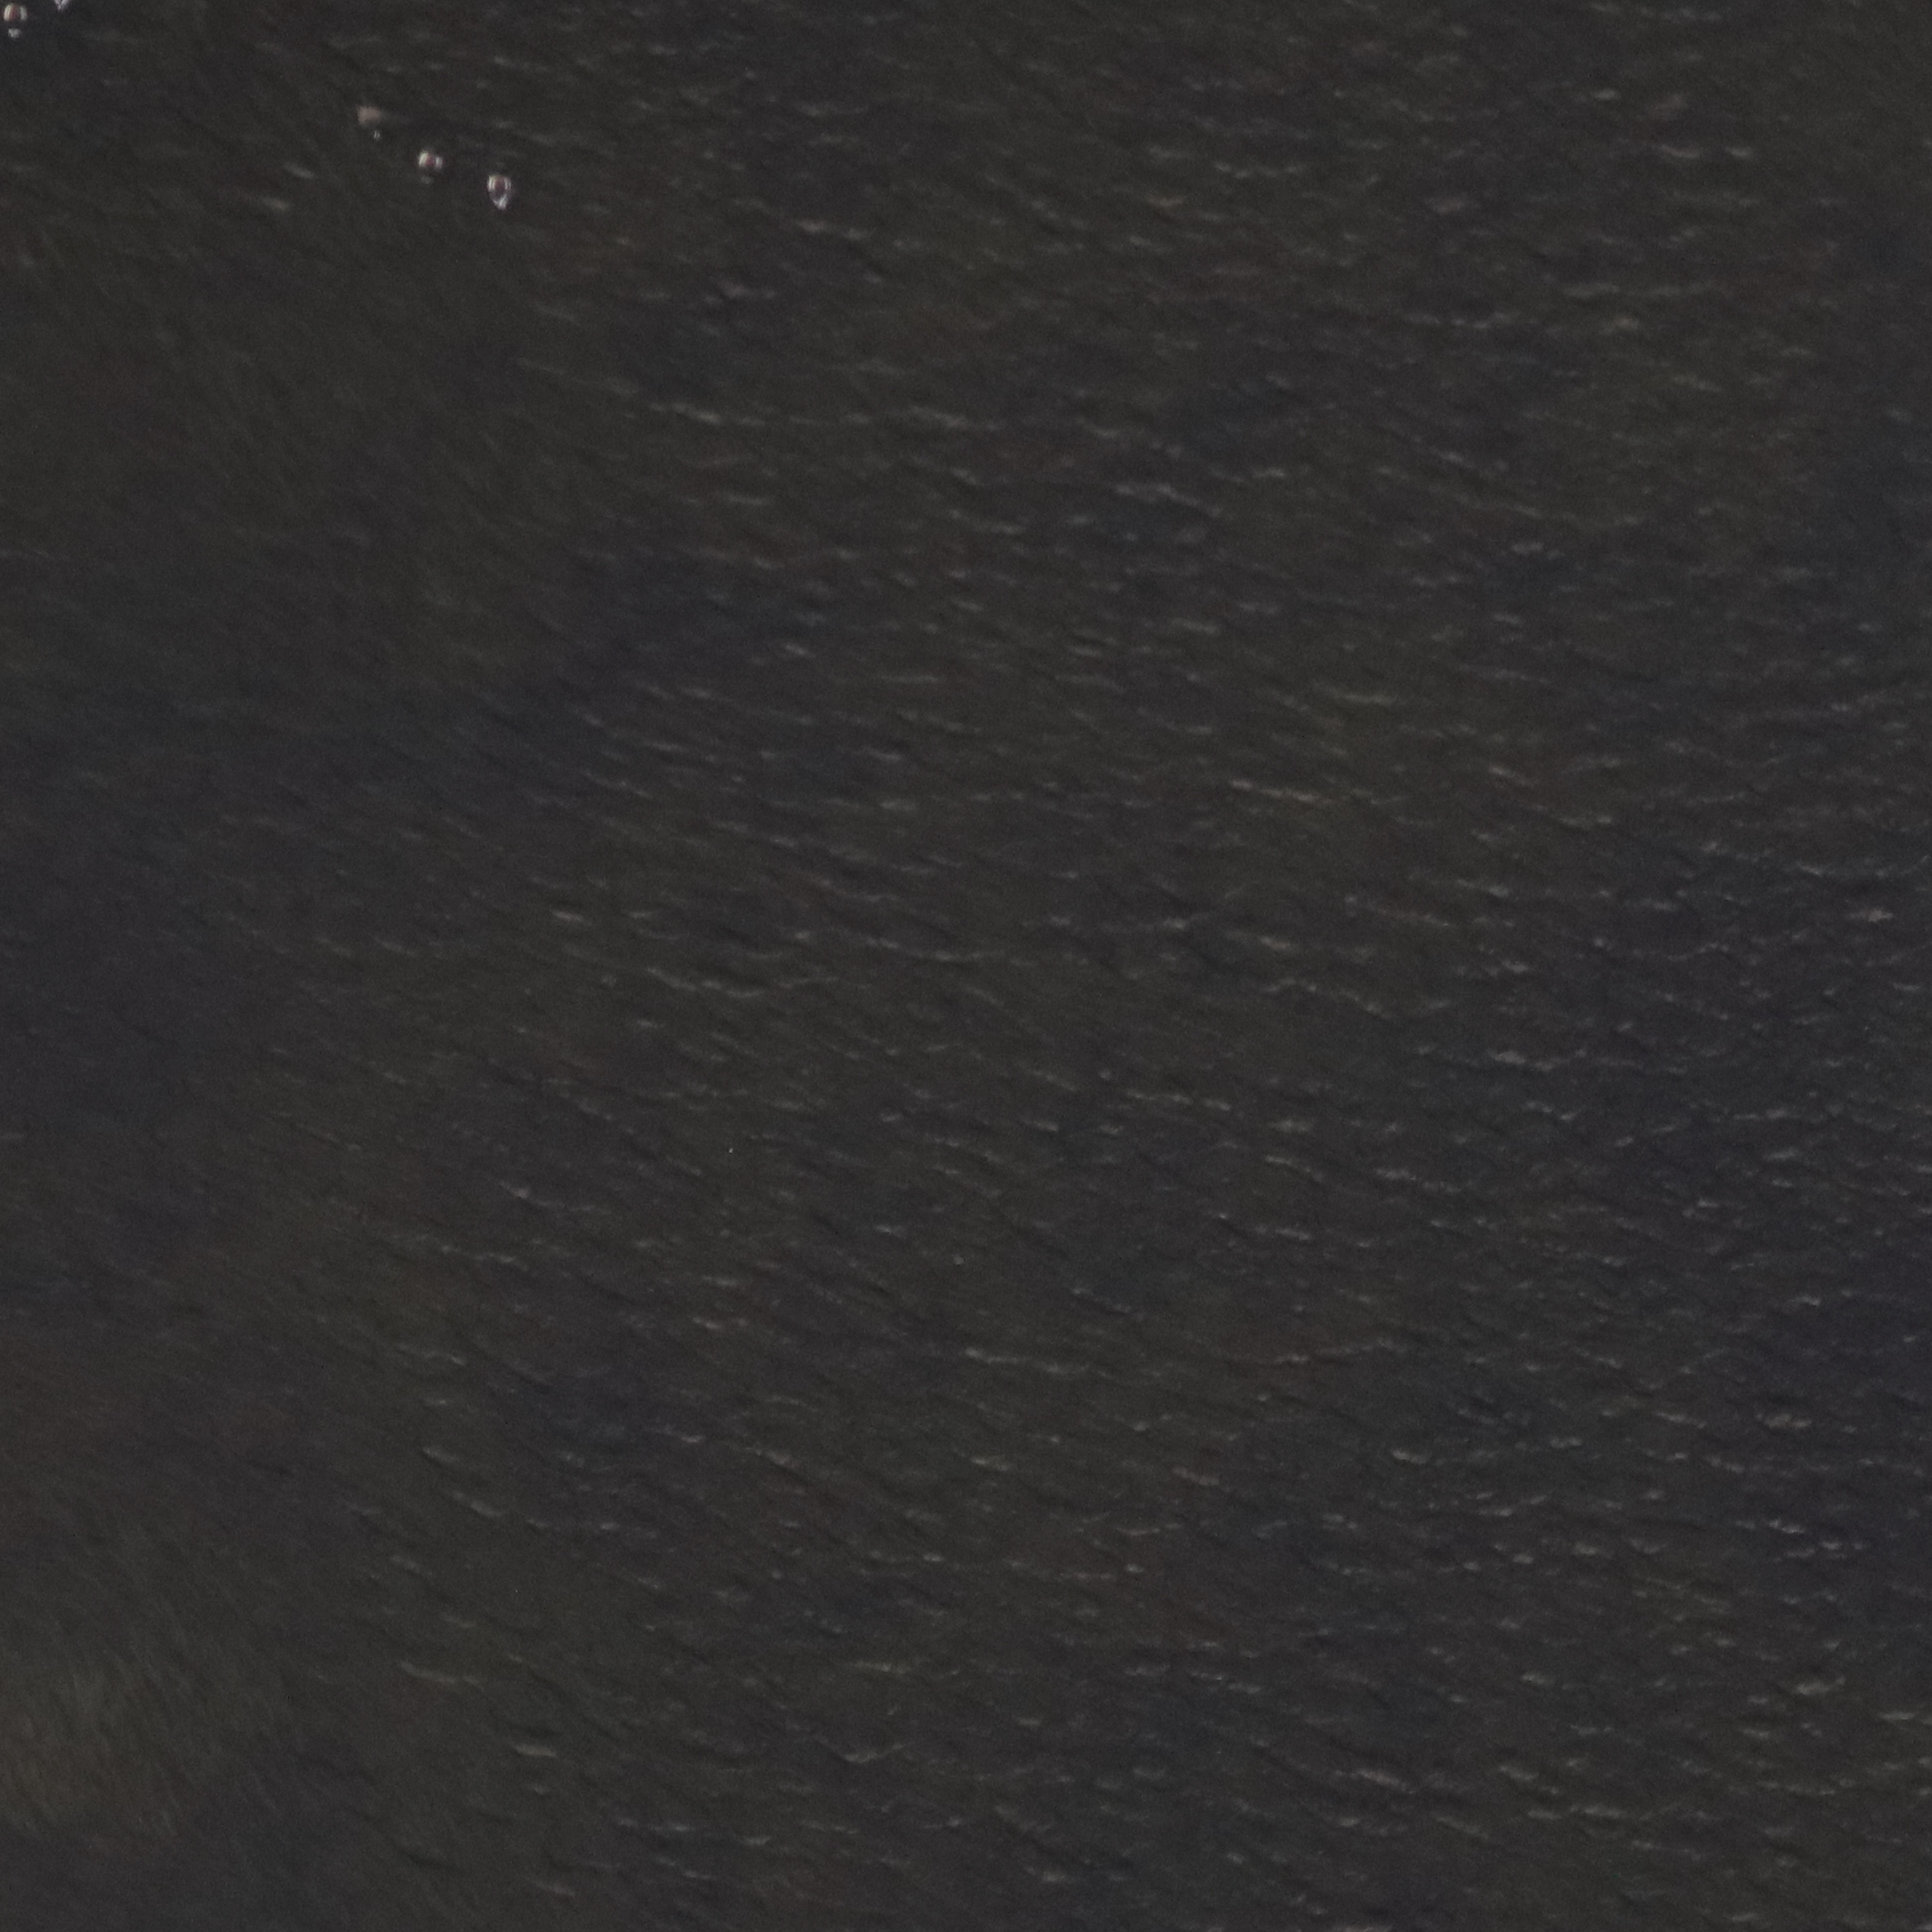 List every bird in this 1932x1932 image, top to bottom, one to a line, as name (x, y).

brant (8, 16)
brant (374, 116)
brant (429, 165)
brant (499, 188)